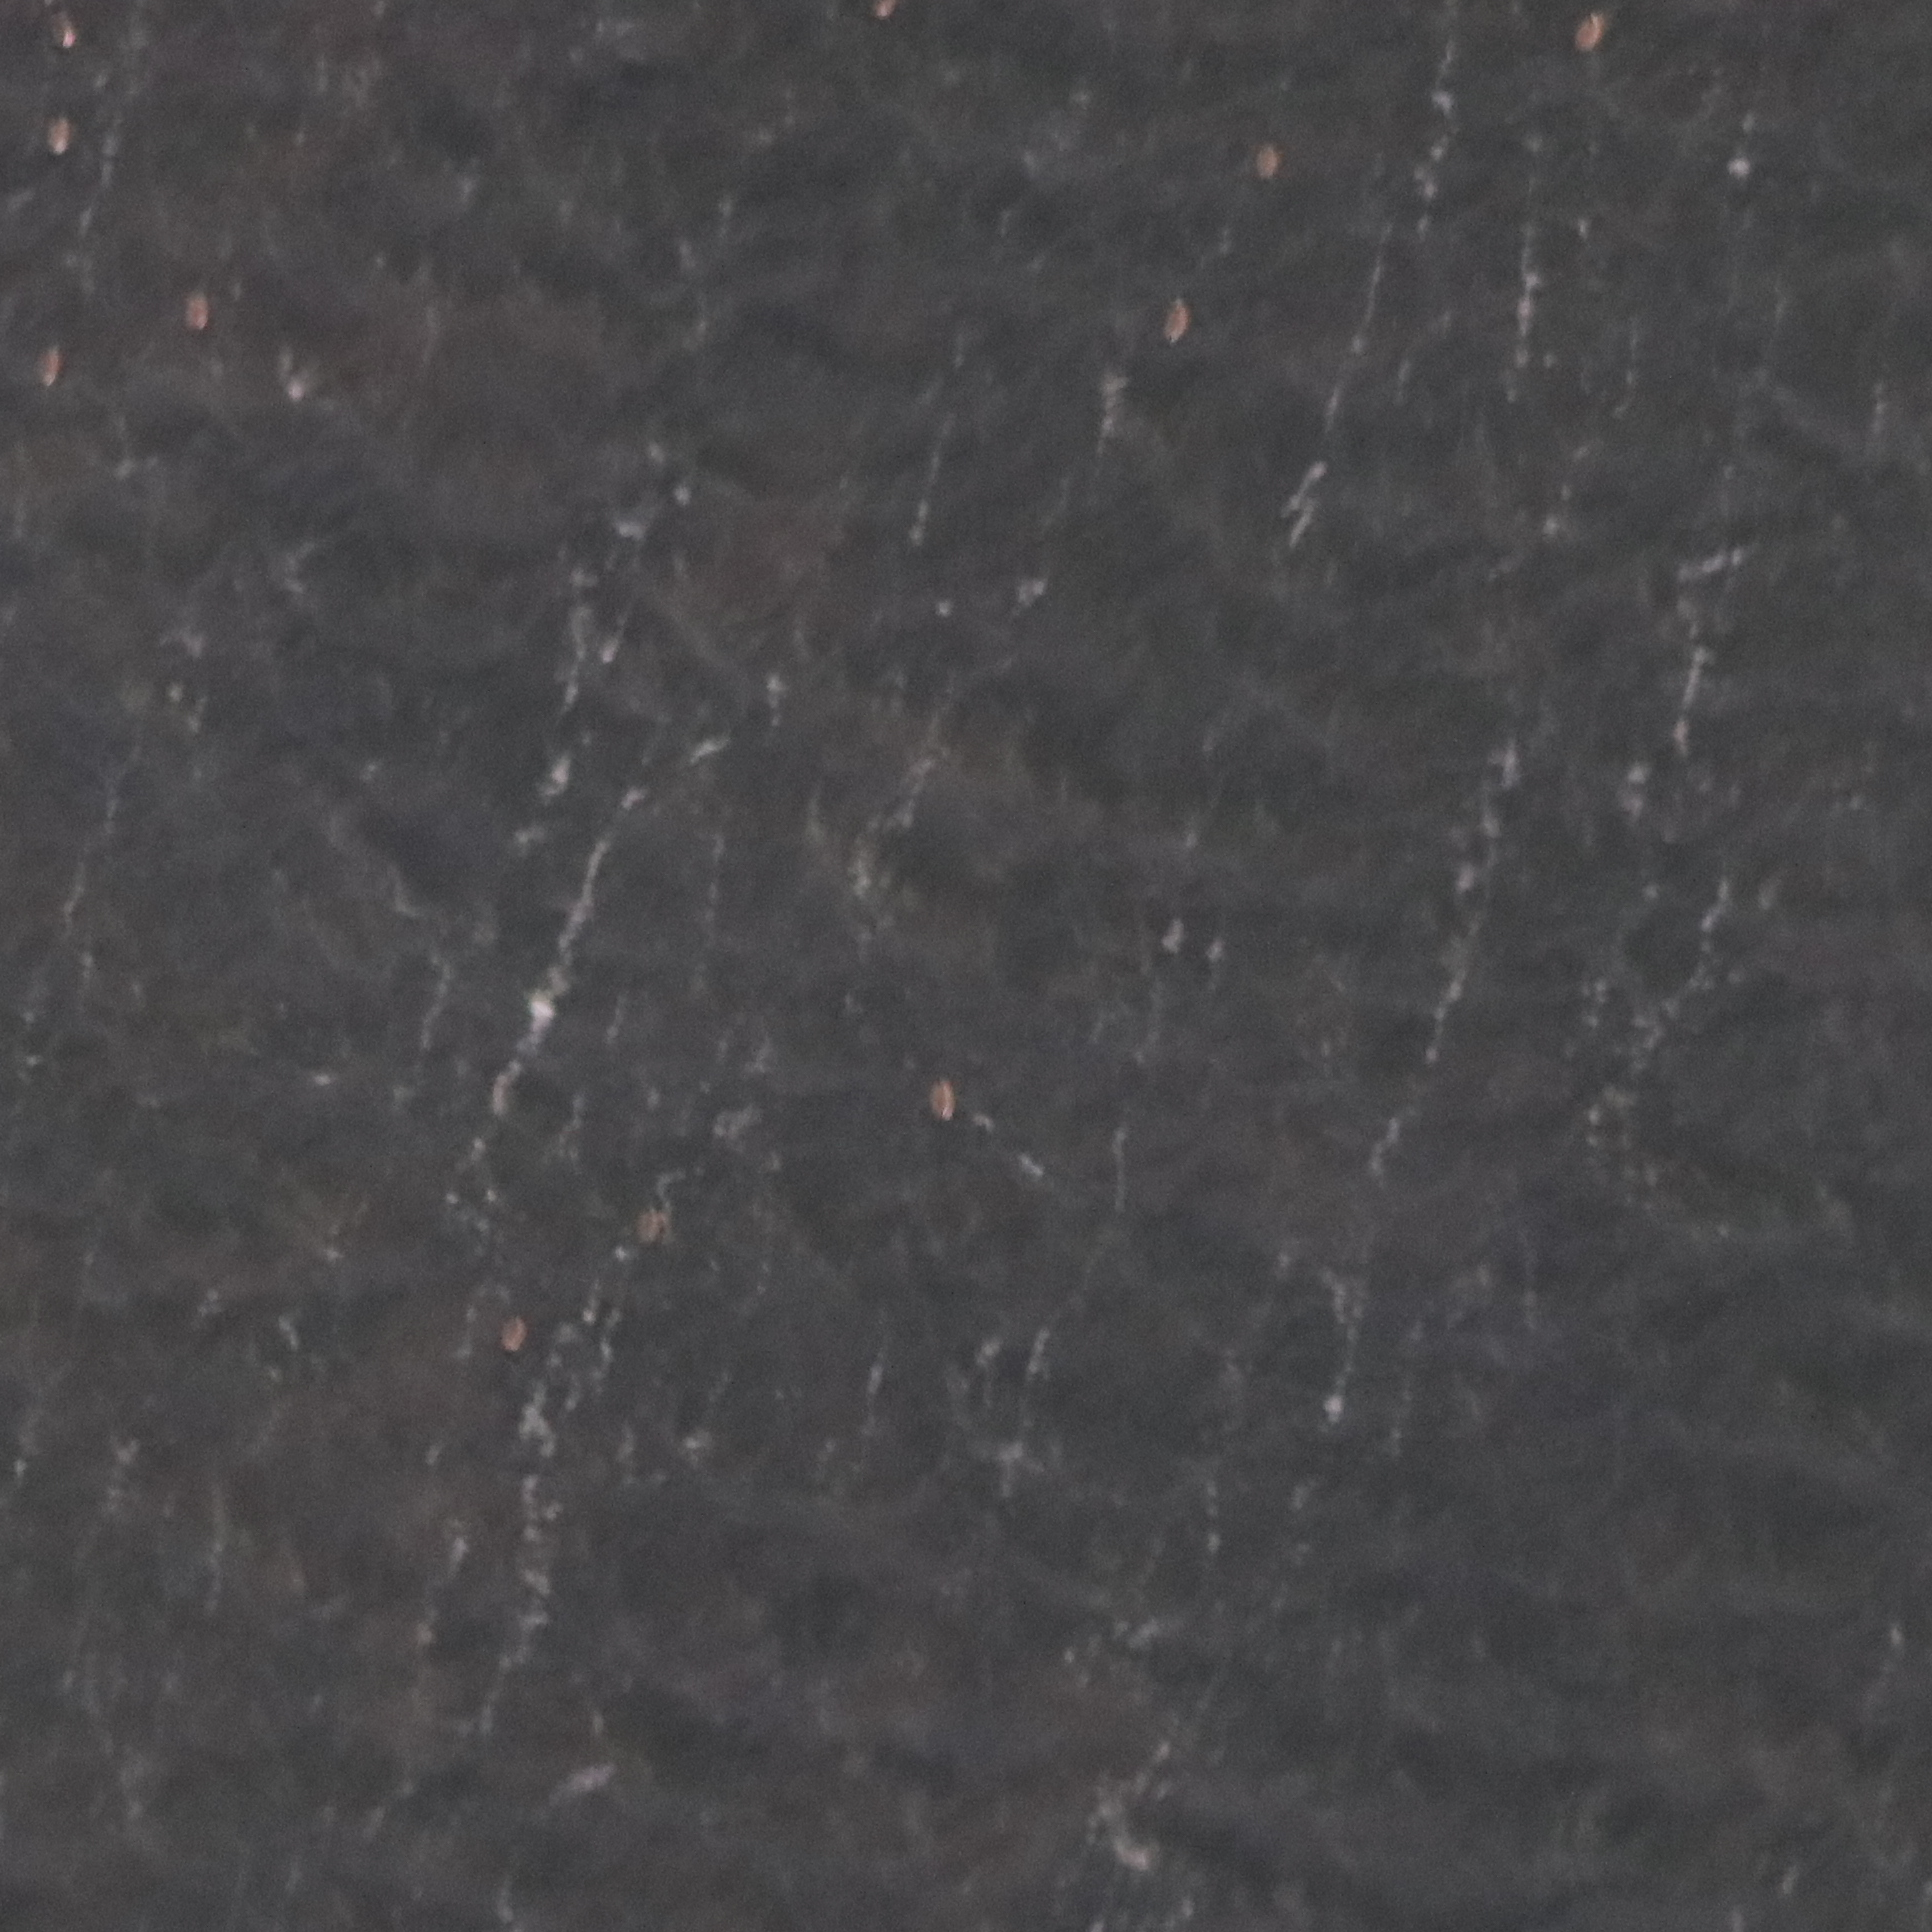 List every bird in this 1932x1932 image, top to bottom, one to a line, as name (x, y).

Canada goose (879, 6)
Canada goose (59, 26)
Canada goose (1587, 31)
Canada goose (61, 139)
Canada goose (1267, 167)
Canada goose (197, 310)
Canada goose (1170, 323)
Canada goose (44, 367)
Canada goose (944, 1100)
Canada goose (646, 1230)
Canada goose (512, 1336)